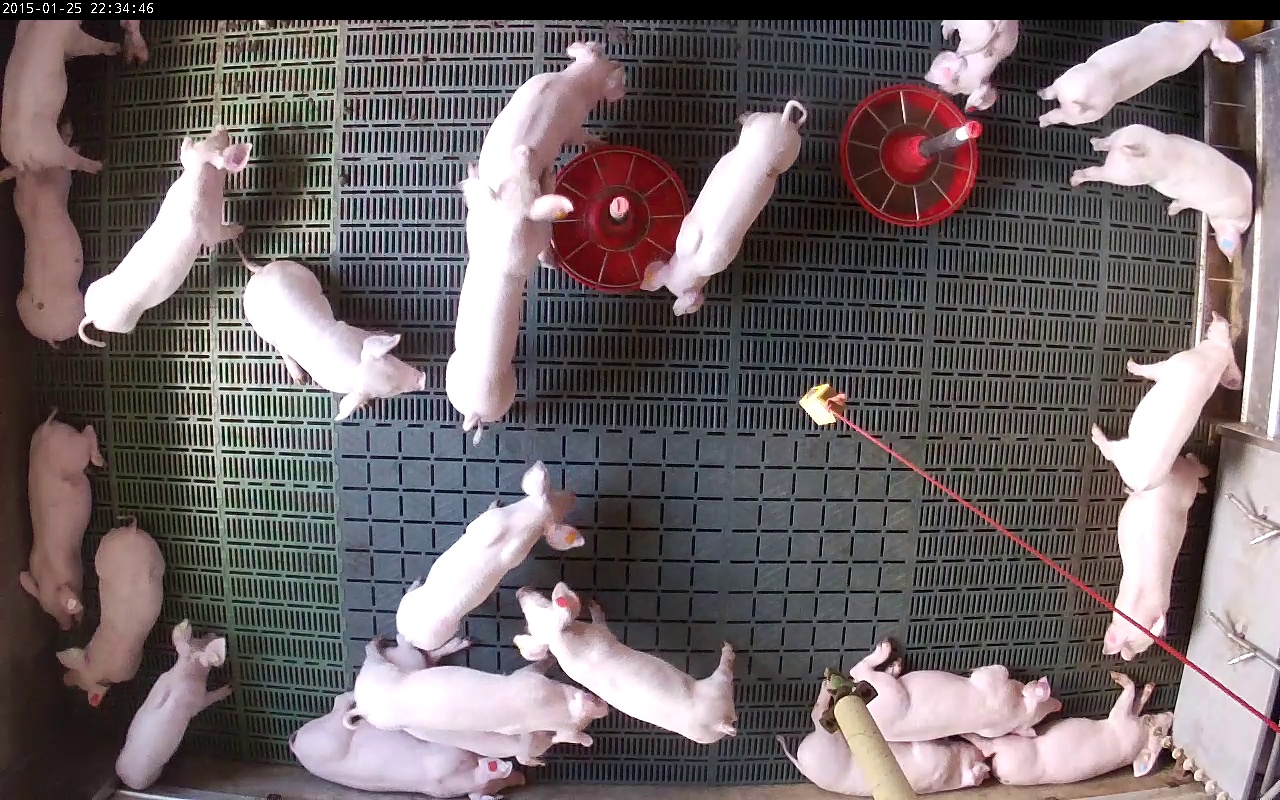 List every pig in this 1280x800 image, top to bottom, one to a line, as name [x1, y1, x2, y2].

pig [2, 19, 122, 177]
pig [1036, 19, 1246, 125]
pig [923, 22, 1019, 115]
pig [477, 40, 629, 269]
pig [640, 102, 806, 315]
pig [0, 120, 85, 348]
pig [1069, 123, 1252, 261]
pig [79, 124, 251, 350]
pig [444, 147, 573, 448]
pig [235, 240, 430, 423]
pig [1090, 310, 1243, 494]
pig [15, 407, 104, 635]
pig [1102, 453, 1211, 660]
pig [398, 459, 586, 653]
pig [58, 514, 166, 704]
pig [379, 575, 558, 767]
pig [512, 584, 738, 744]
pig [115, 619, 233, 790]
pig [345, 634, 612, 748]
pig [849, 638, 1063, 743]
pig [776, 664, 993, 794]
pig [963, 672, 1175, 783]
pig [291, 688, 526, 799]